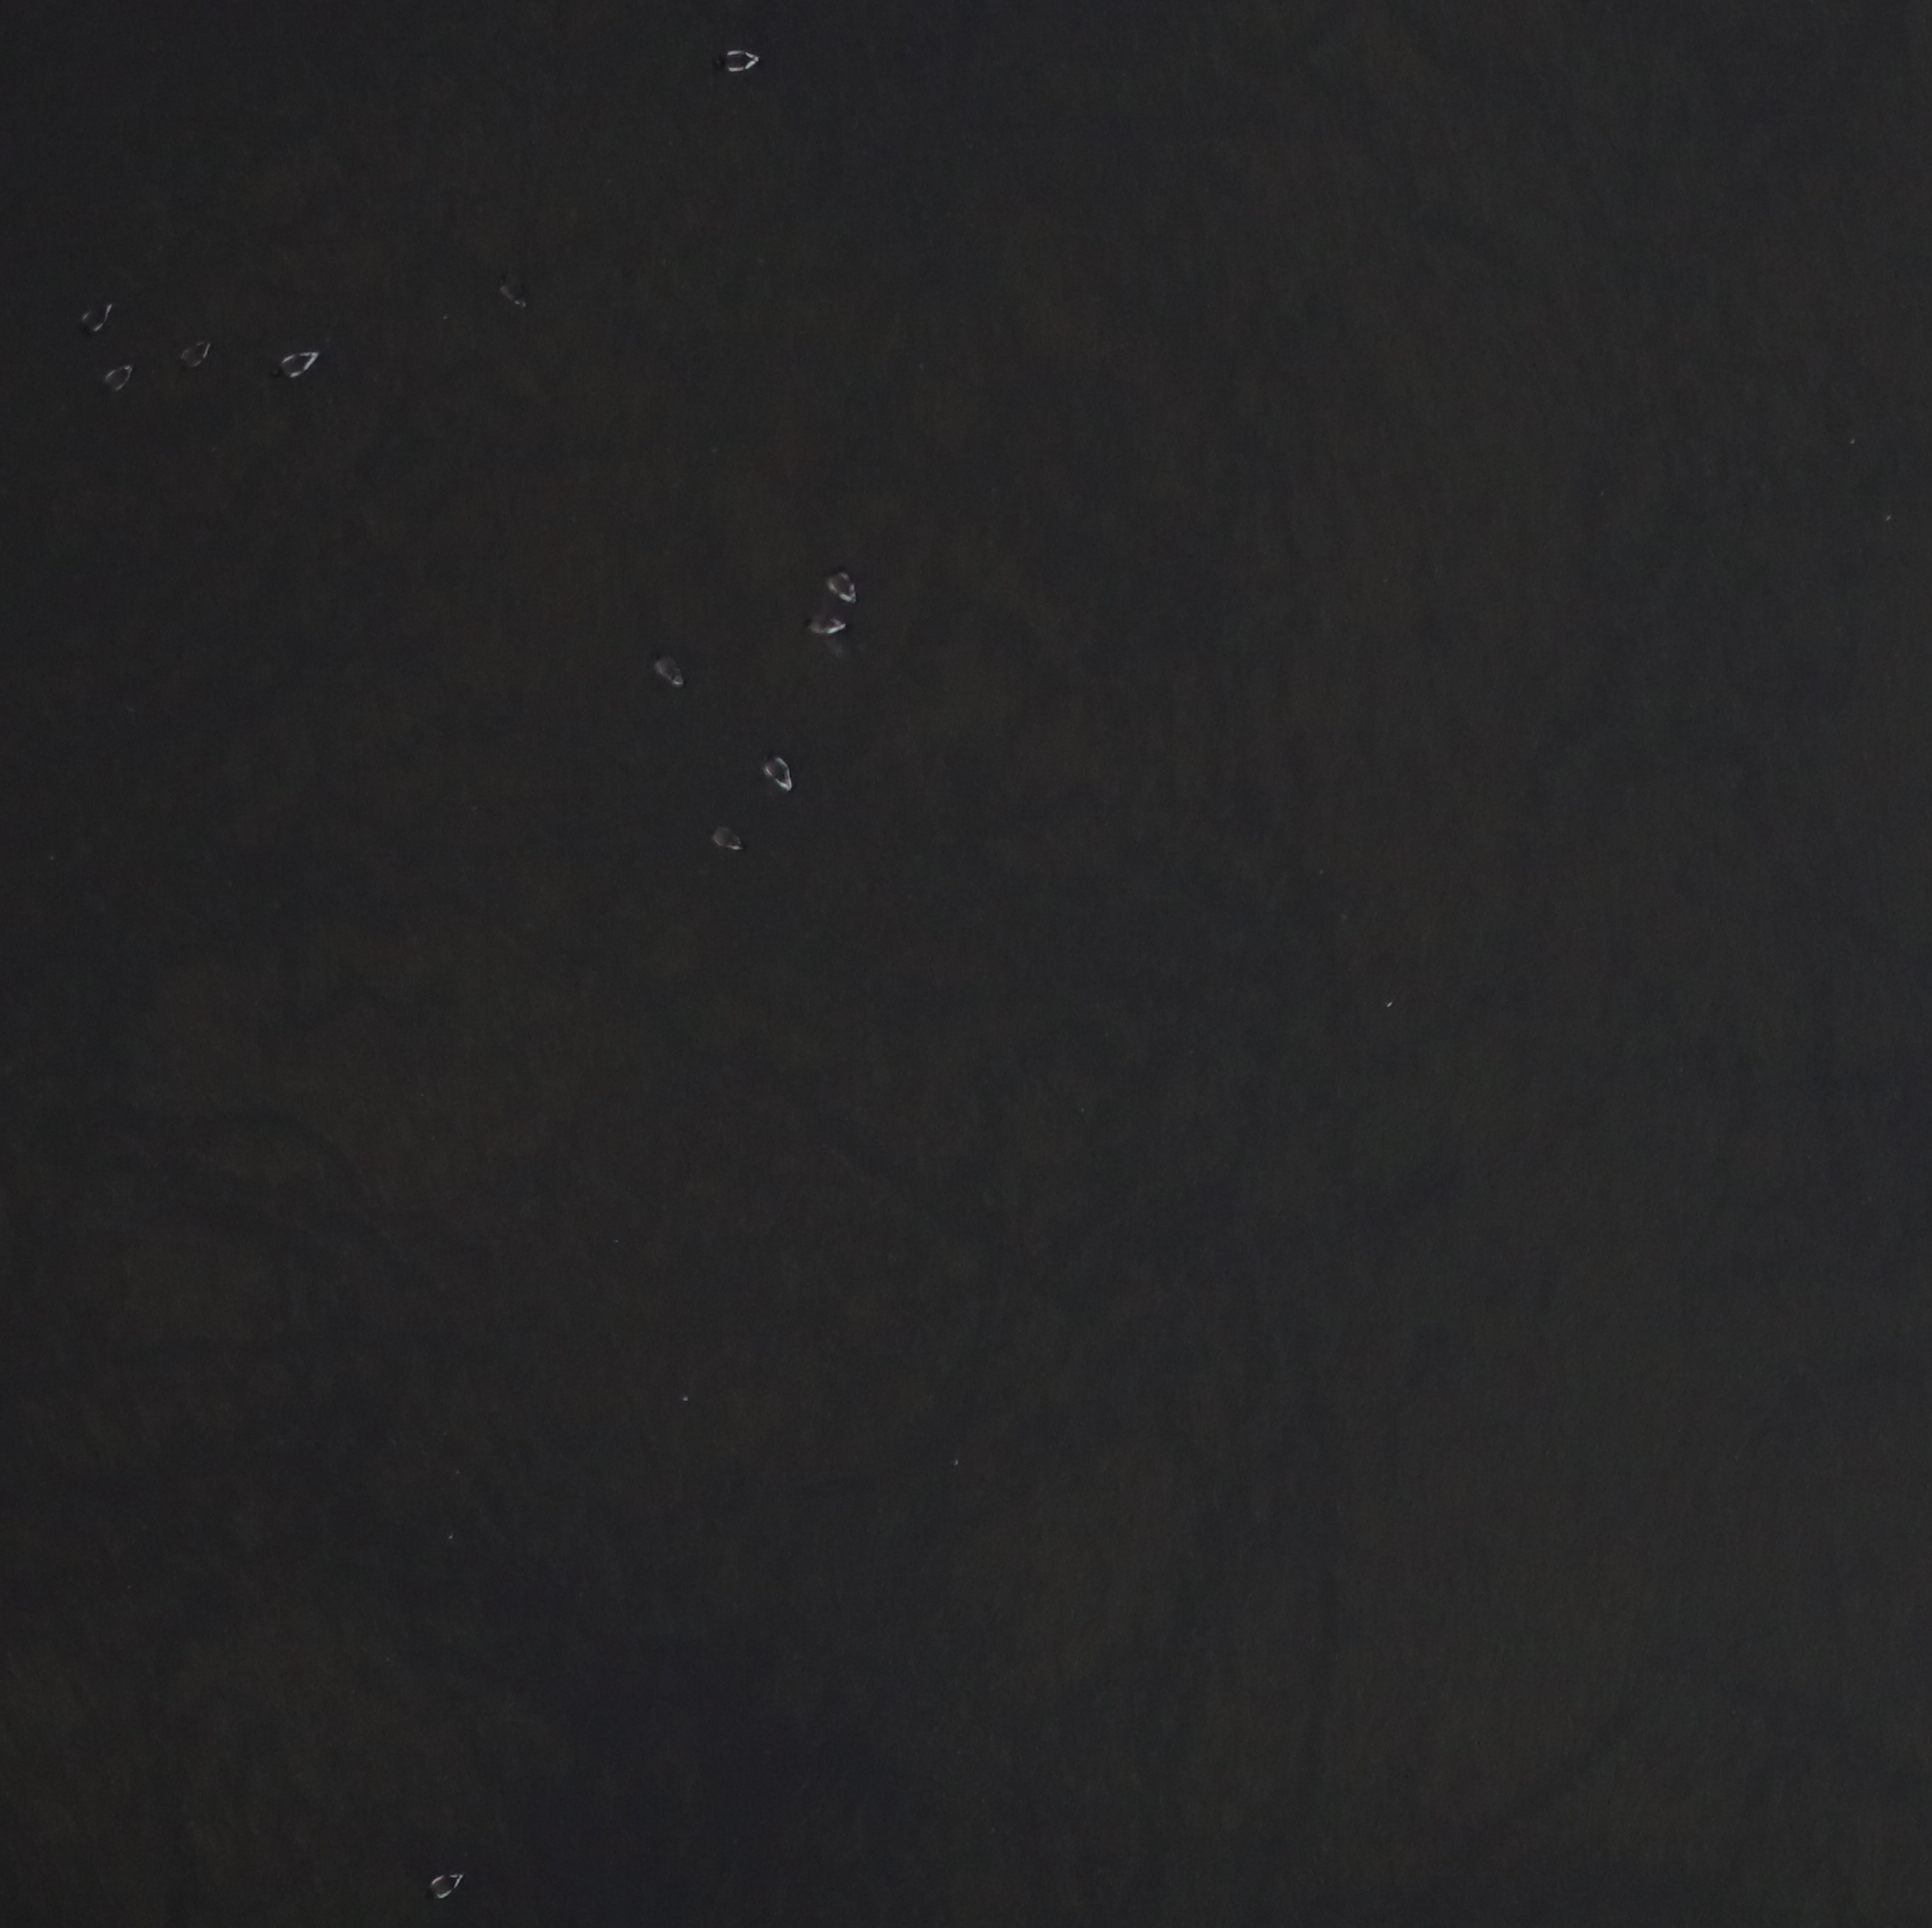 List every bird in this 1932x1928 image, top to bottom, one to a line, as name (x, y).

brant (737, 60)
brant (513, 288)
brant (97, 319)
brant (194, 354)
brant (297, 365)
brant (115, 377)
brant (840, 584)
brant (821, 625)
brant (671, 671)
brant (778, 772)
brant (724, 834)
brant (444, 1886)